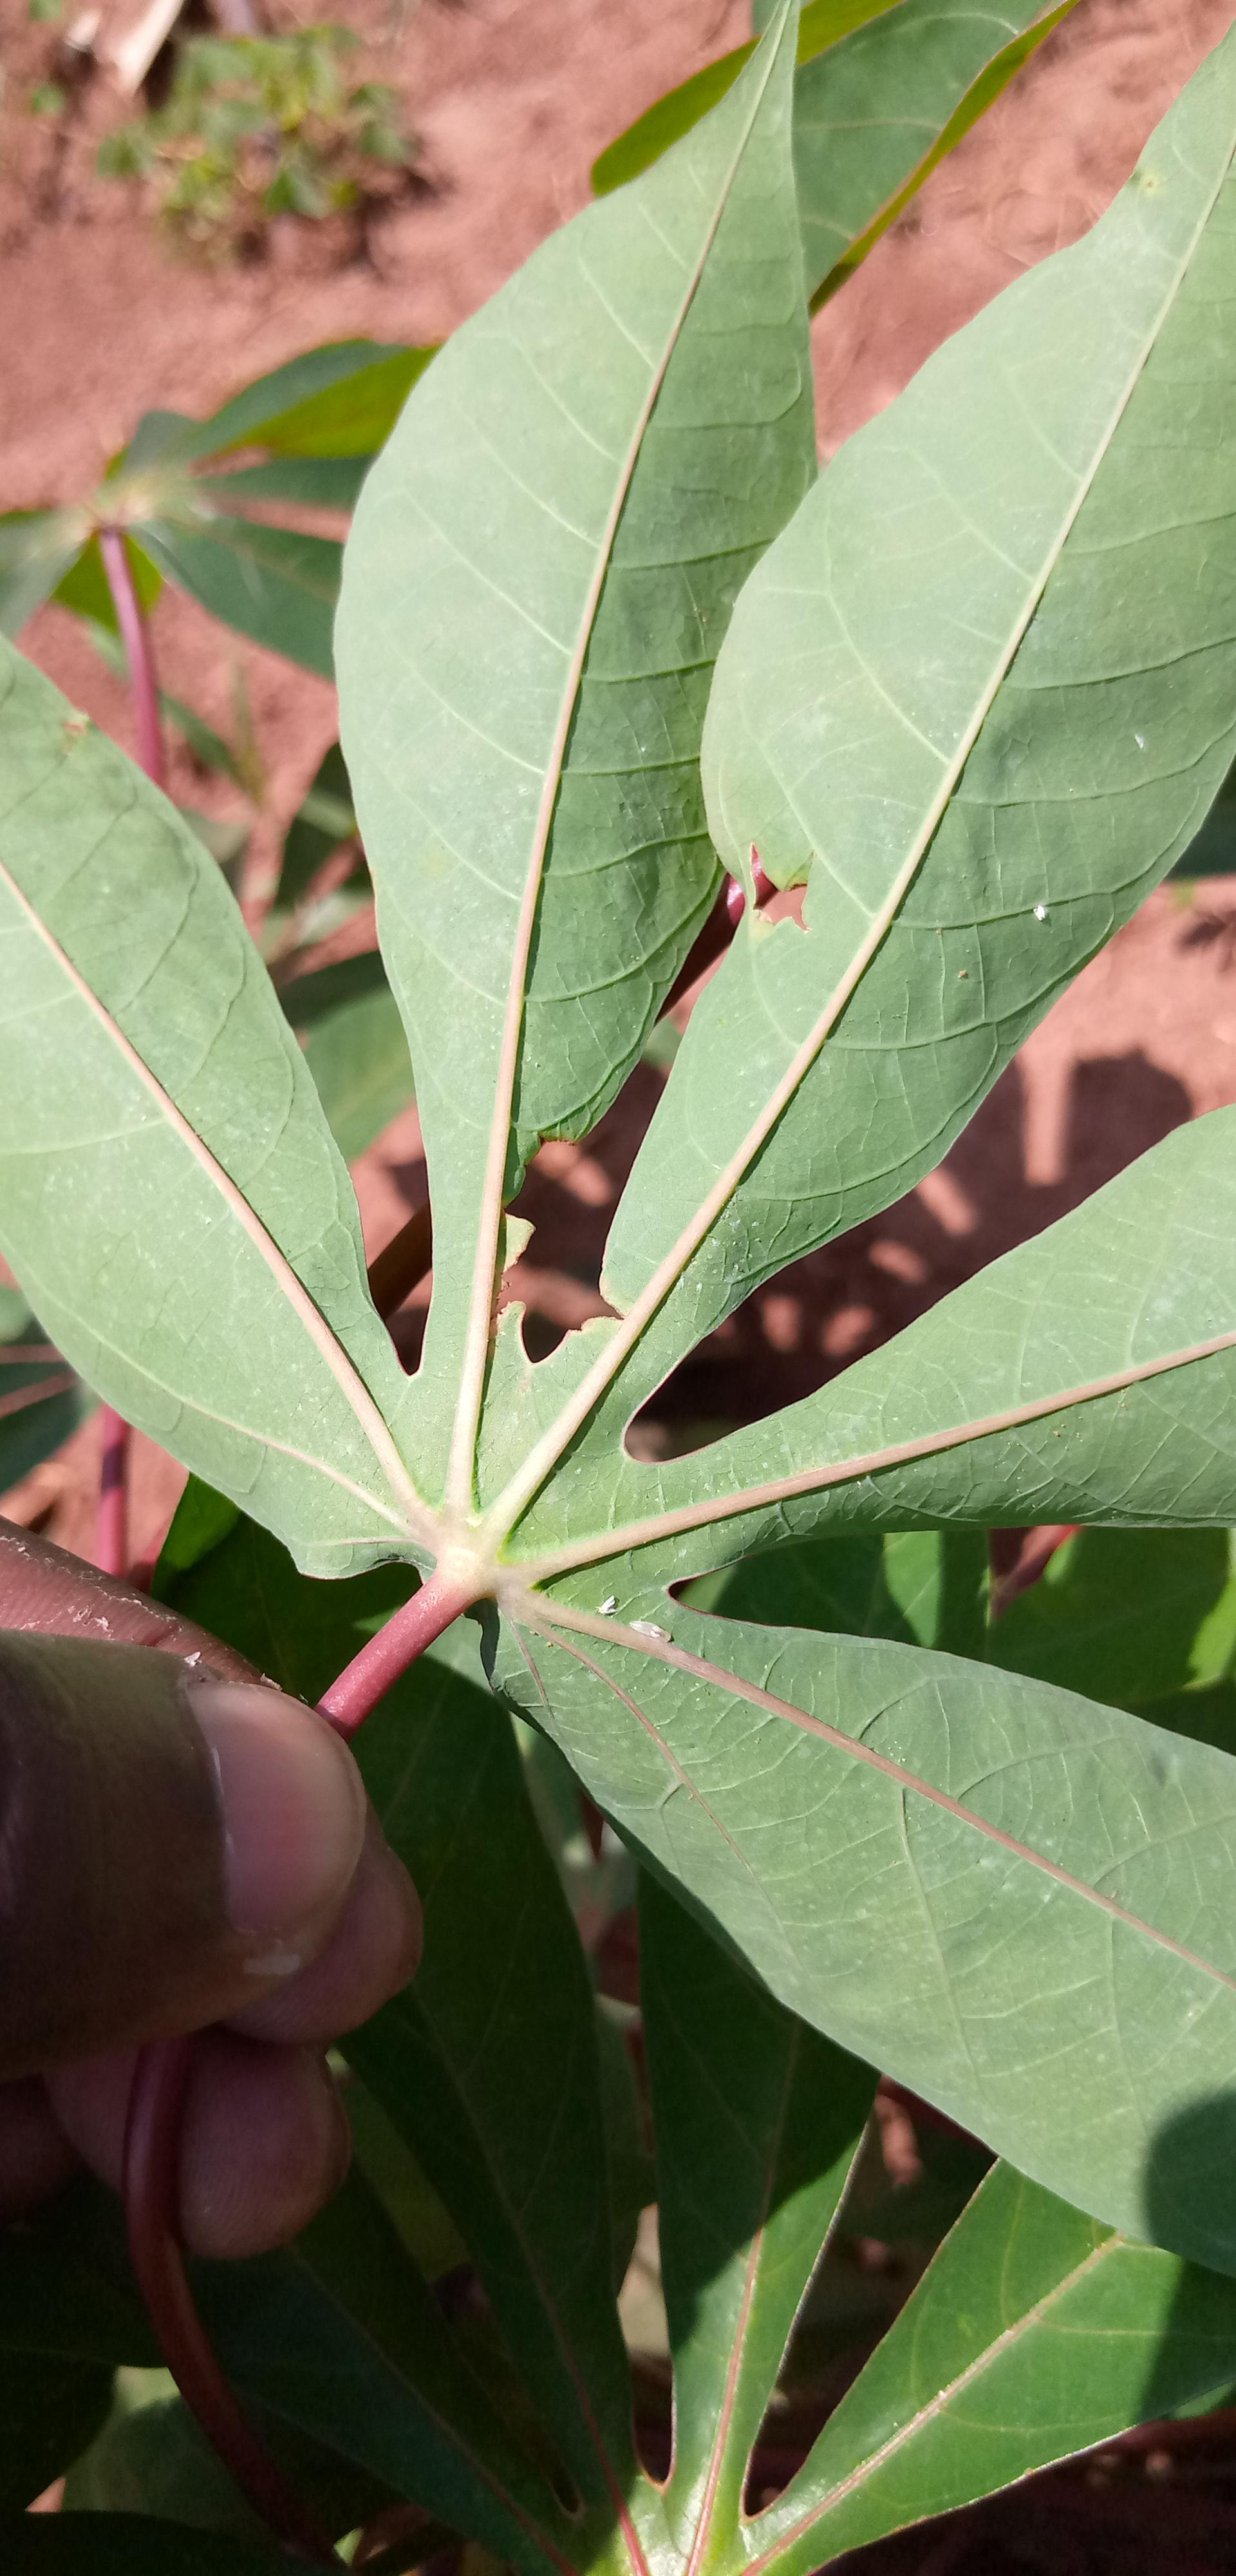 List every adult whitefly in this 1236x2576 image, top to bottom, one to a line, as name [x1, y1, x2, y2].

whitefly [1131, 728, 1148, 754]
whitefly [1031, 903, 1054, 925]
whitefly [592, 1597, 618, 1613]